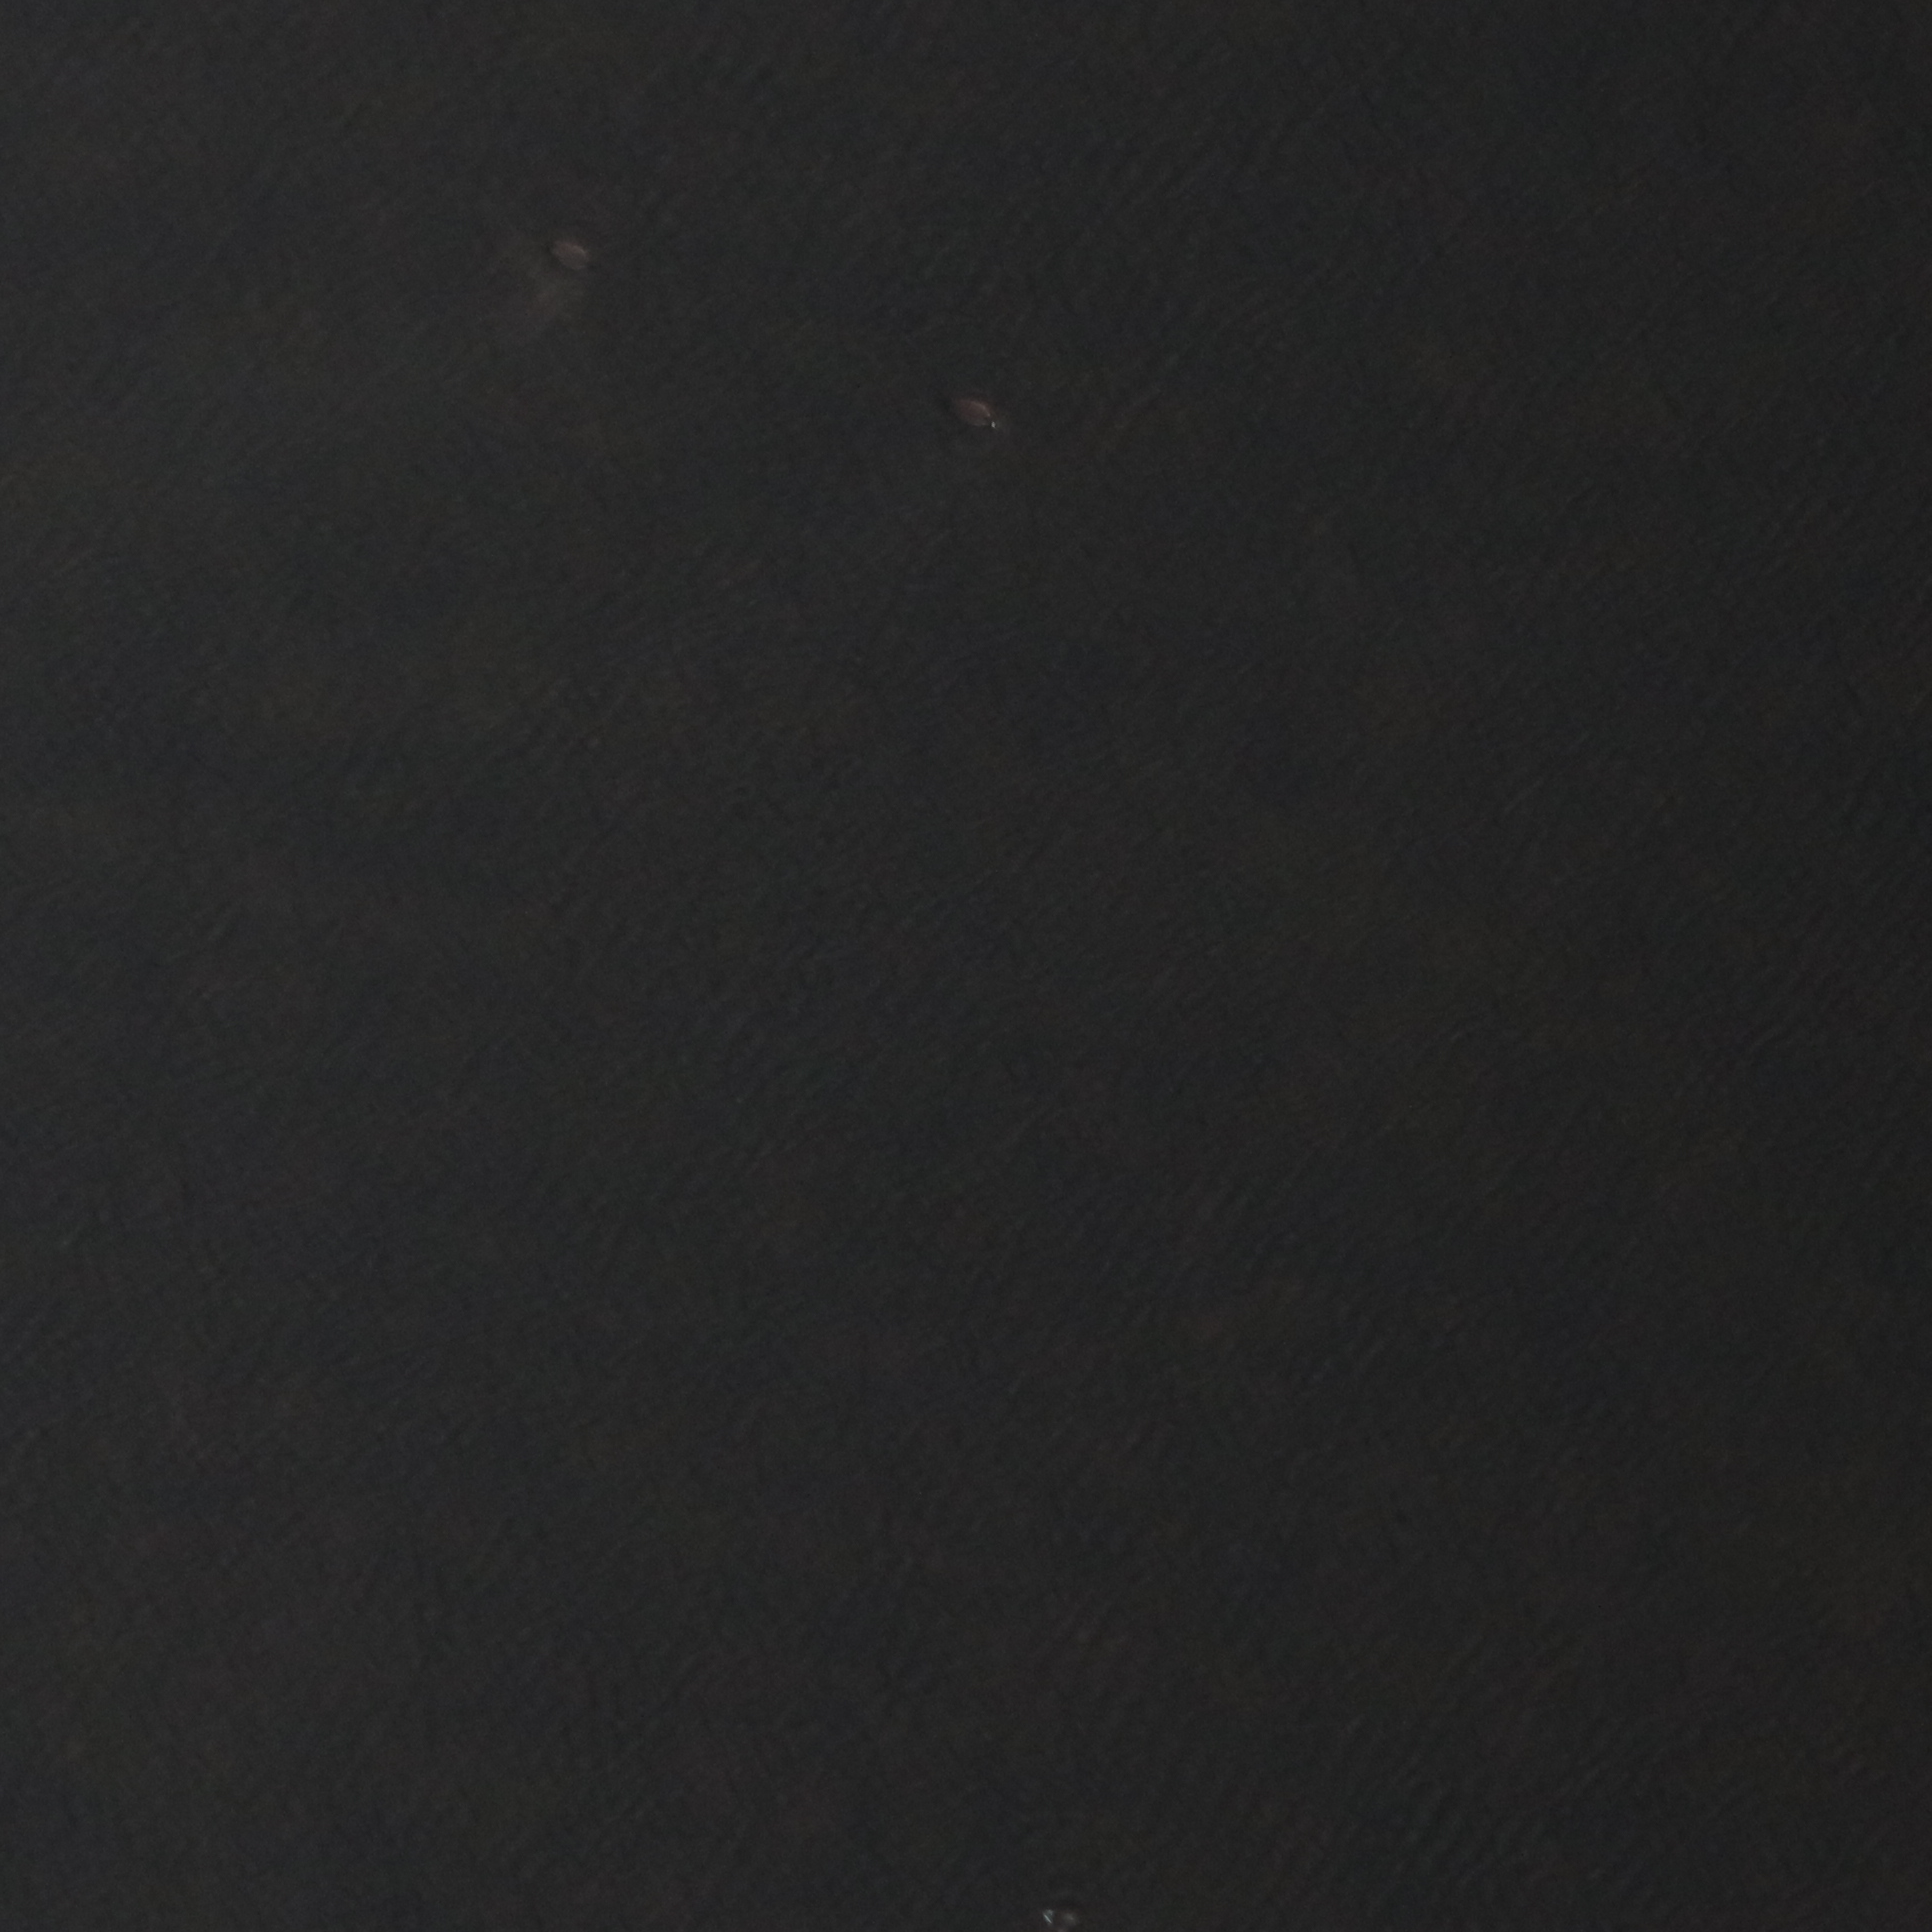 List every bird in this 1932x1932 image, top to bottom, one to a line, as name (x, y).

Canada goose (571, 254)
Canada goose (975, 411)
brant (1062, 1922)